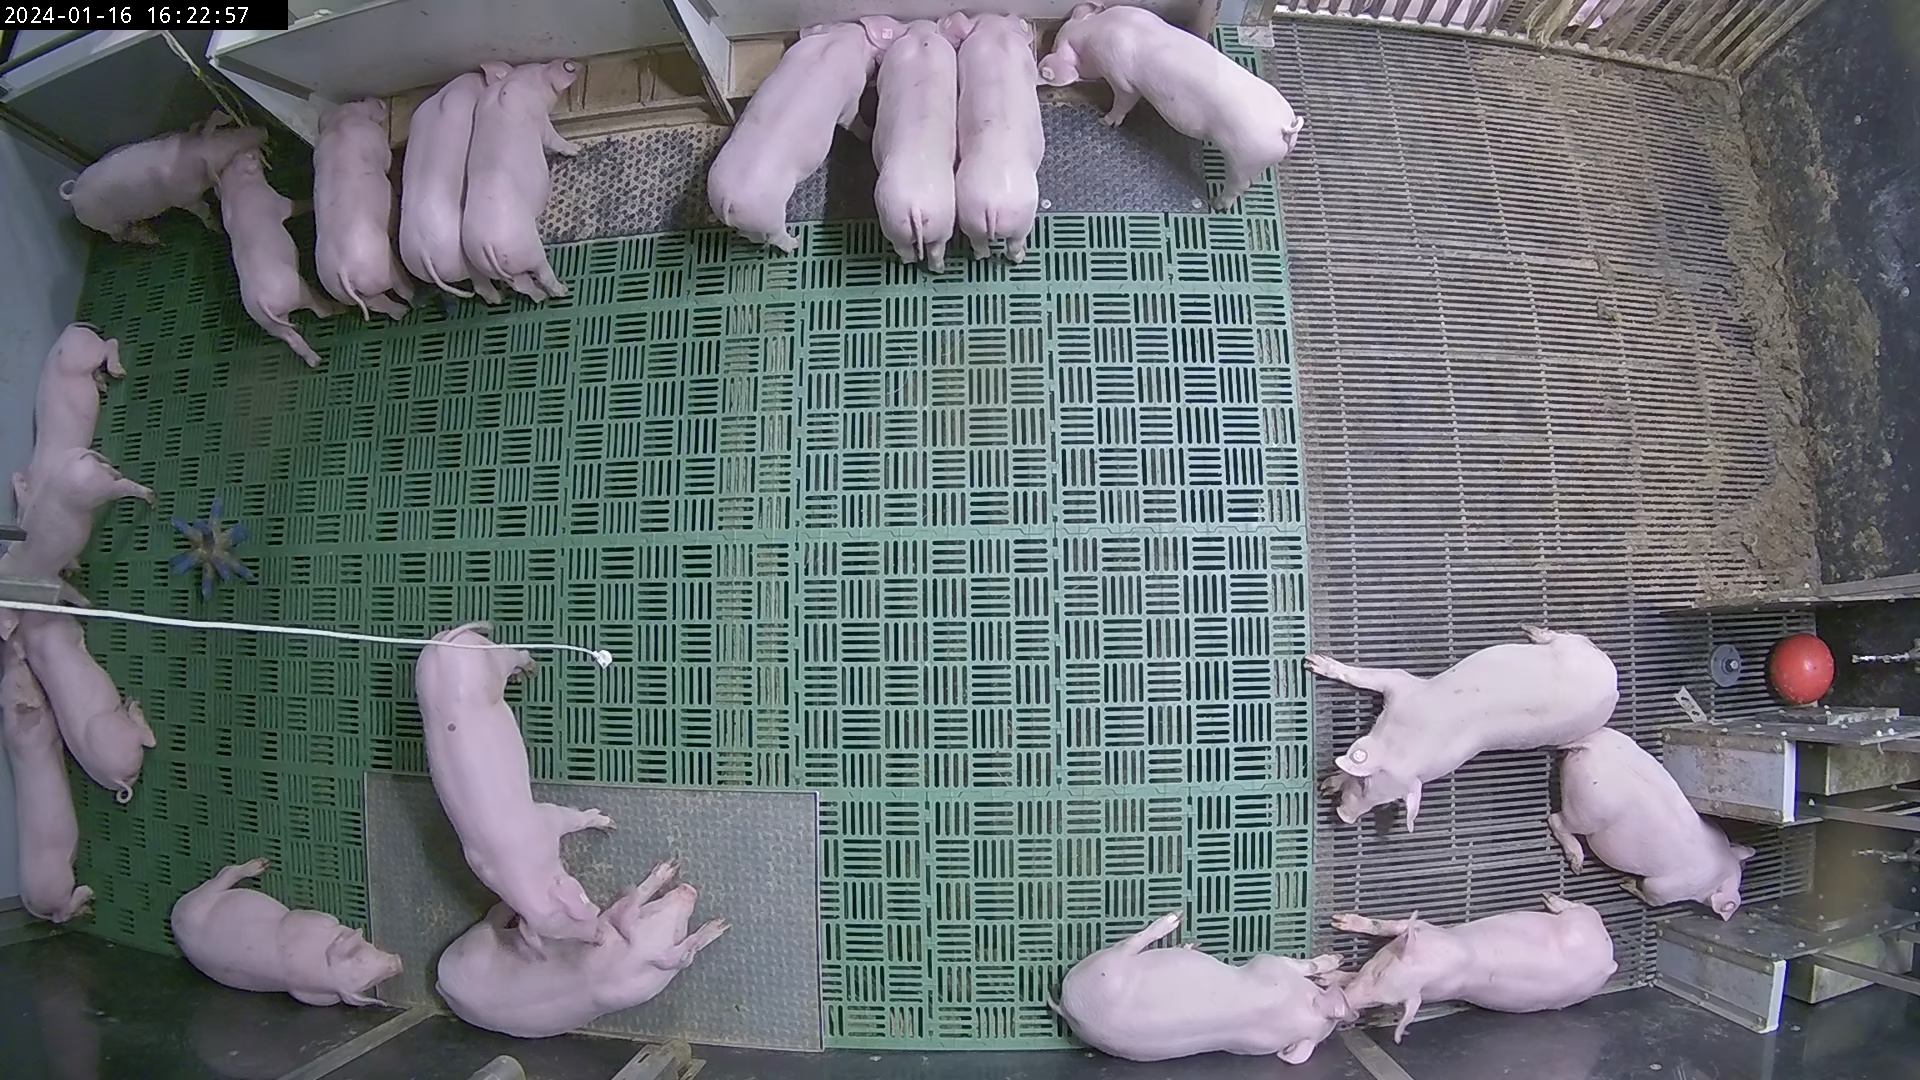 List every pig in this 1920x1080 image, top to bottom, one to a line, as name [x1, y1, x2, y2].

pig [1295, 0, 1506, 30]
pig [1568, 0, 1660, 32]
pig [1037, 4, 1304, 210]
pig [947, 12, 1047, 263]
pig [859, 15, 960, 277]
pig [706, 21, 882, 252]
pig [464, 58, 583, 306]
pig [399, 72, 504, 307]
pig [314, 93, 416, 323]
pig [56, 106, 268, 247]
pig [214, 144, 348, 365]
pig [13, 320, 124, 524]
pig [3, 447, 155, 644]
pig [6, 609, 159, 804]
pig [416, 624, 616, 962]
pig [1301, 630, 1622, 833]
pig [3, 642, 96, 926]
pig [1549, 726, 1757, 921]
pig [434, 856, 729, 1037]
pig [171, 859, 400, 1009]
pig [1332, 893, 1615, 1043]
pig [1042, 908, 1361, 1065]